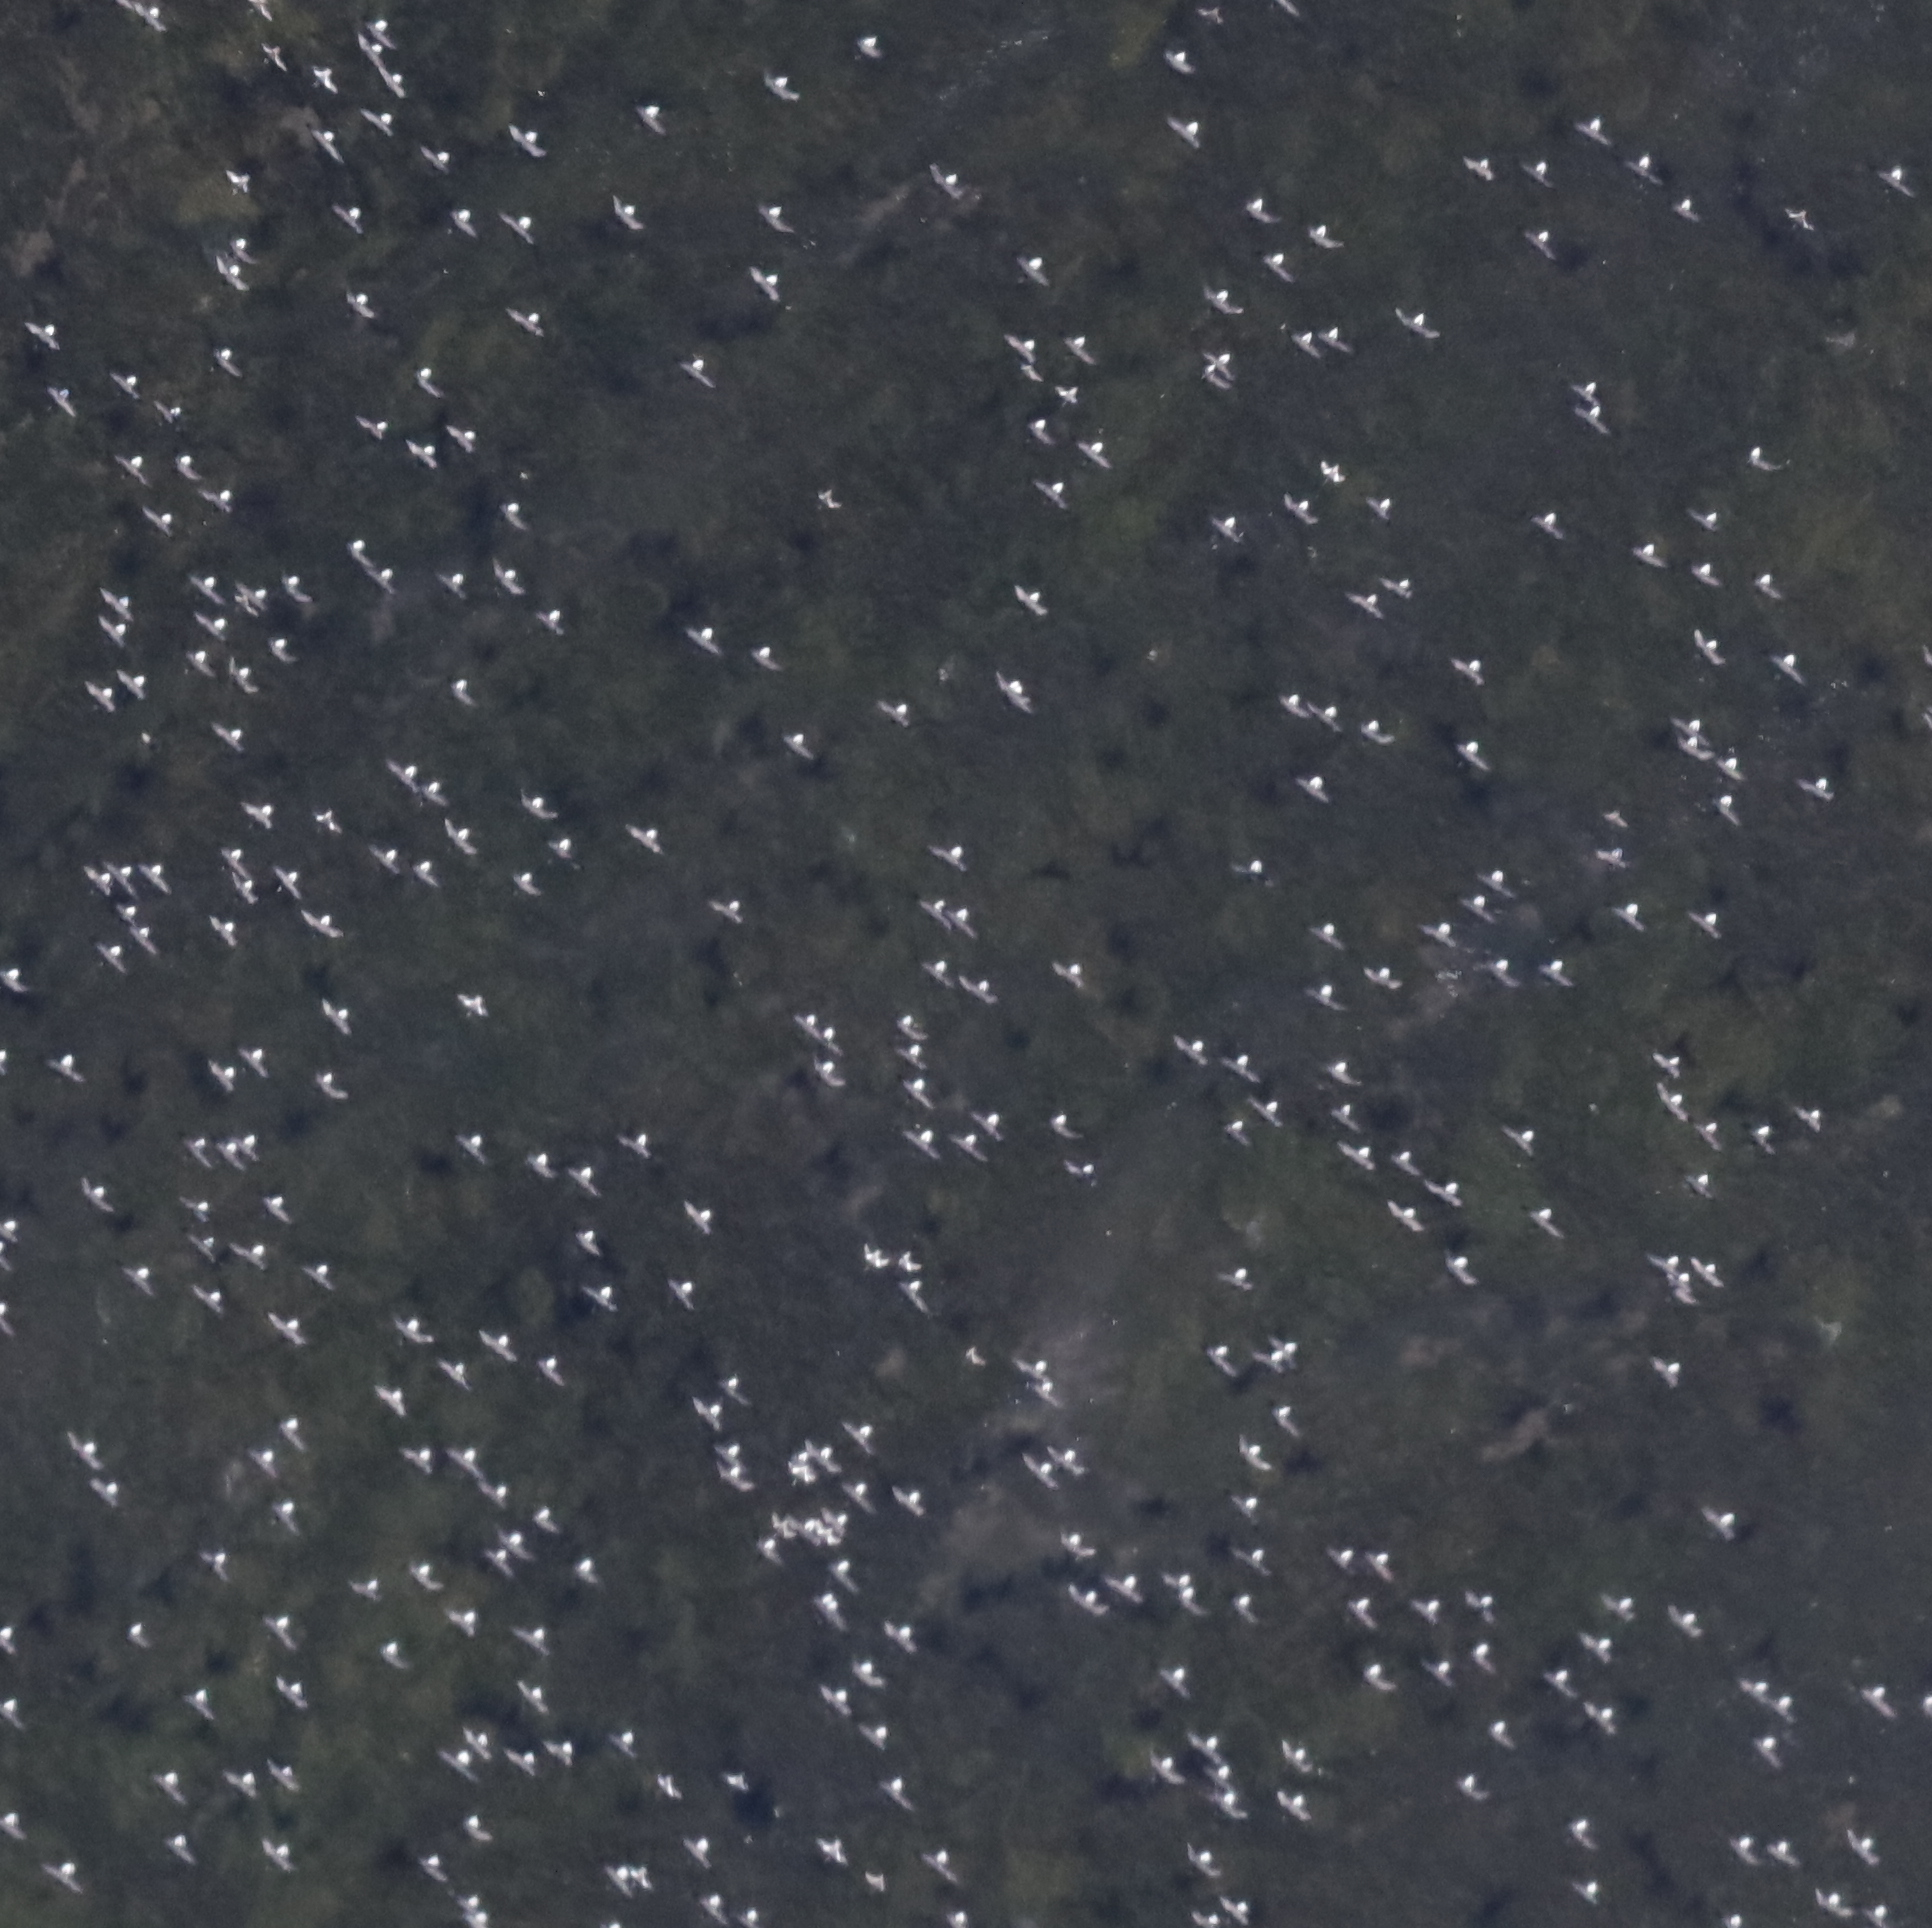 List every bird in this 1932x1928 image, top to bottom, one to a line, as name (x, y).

brant (255, 4)
brant (1213, 19)
brant (381, 24)
brant (158, 27)
brant (875, 42)
brant (363, 55)
brant (1173, 63)
brant (266, 66)
brant (324, 80)
brant (778, 82)
brant (400, 89)
brant (646, 118)
brant (381, 122)
brant (1582, 129)
brant (521, 132)
brant (1186, 132)
brant (327, 148)
brant (441, 158)
brant (1485, 168)
brant (1642, 174)
brant (1541, 176)
brant (1892, 181)
brant (250, 182)
brant (953, 189)
brant (340, 205)
brant (1265, 211)
brant (617, 213)
brant (765, 215)
brant (1682, 215)
brant (1795, 216)
brant (462, 229)
brant (518, 231)
brant (1321, 236)
brant (1536, 245)
brant (243, 247)
brant (1279, 270)
brant (1043, 271)
brant (232, 276)
brant (764, 281)
brant (1215, 299)
brant (365, 307)
brant (1418, 323)
brant (533, 329)
brant (45, 333)
brant (1330, 336)
brant (1079, 339)
brant (1016, 341)
brant (1294, 344)
brant (229, 357)
brant (1218, 360)
brant (1029, 367)
brant (698, 370)
brant (1203, 376)
brant (129, 383)
brant (420, 384)
brant (1588, 386)
brant (1064, 396)
brant (67, 407)
brant (175, 410)
brant (1595, 418)
brant (373, 428)
brant (1037, 431)
brant (470, 443)
brant (424, 447)
brant (1098, 454)
brant (1760, 455)
brant (187, 464)
brant (143, 465)
brant (1333, 470)
brant (1050, 486)
brant (830, 497)
brant (221, 501)
brant (1378, 506)
brant (513, 509)
brant (1296, 509)
brant (153, 514)
brant (1711, 518)
brant (1549, 522)
brant (1225, 530)
brant (353, 544)
brant (1643, 554)
brant (455, 577)
brant (1701, 577)
brant (390, 582)
brant (1766, 582)
brant (518, 583)
brant (1404, 585)
brant (303, 588)
brant (206, 591)
brant (1035, 591)
brant (260, 598)
brant (122, 603)
brant (1370, 606)
brant (221, 624)
brant (549, 624)
brant (707, 635)
brant (114, 636)
brant (1706, 645)
brant (285, 648)
brant (772, 656)
brant (196, 662)
brant (1469, 667)
brant (1789, 670)
brant (250, 674)
brant (140, 677)
brant (1016, 685)
brant (468, 691)
brant (1294, 701)
brant (106, 706)
brant (1325, 712)
brant (892, 716)
brant (1698, 725)
brant (1370, 730)
brant (796, 737)
brant (230, 740)
brant (1687, 750)
brant (1465, 753)
brant (410, 764)
brant (1729, 764)
brant (1307, 784)
brant (1815, 785)
brant (432, 798)
brant (1721, 806)
brant (544, 808)
brant (256, 818)
brant (1616, 818)
brant (324, 826)
brant (646, 835)
brant (452, 842)
brant (565, 855)
brant (381, 856)
brant (1612, 856)
brant (955, 858)
brant (234, 863)
brant (428, 874)
brant (1257, 874)
brant (150, 876)
brant (285, 877)
brant (510, 877)
brant (117, 879)
brant (1491, 879)
brant (96, 885)
brant (242, 890)
brant (935, 906)
brant (1477, 908)
brant (1630, 913)
brant (723, 915)
brant (129, 918)
brant (959, 919)
brant (1708, 919)
brant (319, 923)
brant (1443, 929)
brant (219, 931)
brant (1331, 936)
brant (146, 942)
brant (114, 961)
brant (1491, 963)
brant (6, 973)
brant (942, 973)
brant (1069, 974)
brant (1388, 974)
brant (1556, 978)
brant (980, 995)
brant (1331, 995)
brant (471, 1005)
brant (335, 1016)
brant (799, 1016)
brant (906, 1023)
brant (822, 1029)
brant (1192, 1044)
brant (253, 1050)
brant (914, 1057)
brant (1244, 1058)
brant (1669, 1065)
brant (61, 1068)
brant (825, 1075)
brant (1338, 1075)
brant (327, 1079)
brant (222, 1083)
brant (913, 1100)
brant (1265, 1100)
brant (1667, 1104)
brant (990, 1118)
brant (1343, 1118)
brant (1055, 1120)
brant (1815, 1120)
brant (1234, 1126)
brant (1711, 1136)
brant (1764, 1138)
brant (916, 1139)
brant (247, 1142)
brant (1517, 1142)
brant (635, 1144)
brant (462, 1146)
brant (969, 1147)
brant (187, 1159)
brant (230, 1159)
brant (1364, 1160)
brant (539, 1165)
brant (1402, 1165)
brant (1084, 1178)
brant (583, 1184)
brant (1700, 1186)
brant (1441, 1188)
brant (95, 1193)
brant (195, 1212)
brant (279, 1212)
brant (1536, 1215)
brant (704, 1217)
brant (1404, 1222)
brant (15, 1225)
brant (584, 1243)
brant (211, 1246)
brant (858, 1254)
brant (1663, 1254)
brant (255, 1257)
brant (909, 1257)
brant (1464, 1265)
brant (133, 1268)
brant (1708, 1275)
brant (1237, 1277)
brant (318, 1281)
brant (1679, 1290)
brant (680, 1293)
brant (610, 1296)
brant (904, 1296)
brant (216, 1301)
brant (413, 1323)
brant (289, 1332)
brant (494, 1338)
brant (1300, 1346)
brant (972, 1357)
brant (1031, 1357)
brant (1220, 1361)
brant (1275, 1361)
brant (447, 1367)
brant (557, 1372)
brant (1666, 1377)
brant (736, 1385)
brant (1040, 1393)
brant (403, 1414)
brant (709, 1417)
brant (1281, 1422)
brant (300, 1435)
brant (859, 1438)
brant (1250, 1446)
brant (87, 1453)
brant (824, 1454)
brant (421, 1458)
brant (470, 1458)
brant (731, 1461)
brant (1064, 1462)
brant (266, 1464)
brant (798, 1474)
brant (1040, 1477)
brant (735, 1483)
brant (104, 1493)
brant (494, 1493)
brant (858, 1495)
brant (908, 1504)
brant (1247, 1509)
brant (292, 1513)
brant (1718, 1521)
brant (544, 1522)
brant (775, 1526)
brant (840, 1529)
brant (820, 1534)
brant (804, 1537)
brant (513, 1540)
brant (1074, 1542)
brant (762, 1547)
brant (217, 1555)
brant (1255, 1559)
brant (1341, 1566)
brant (1380, 1566)
brant (504, 1568)
brant (843, 1576)
brant (1178, 1577)
brant (589, 1580)
brant (413, 1582)
brant (1129, 1585)
brant (366, 1589)
brant (1089, 1598)
brant (1187, 1600)
brant (817, 1606)
brant (1625, 1608)
brant (824, 1610)
brant (1431, 1610)
brant (1483, 1610)
brant (1236, 1613)
brant (1359, 1614)
brant (1693, 1619)
brant (279, 1624)
brant (462, 1626)
brant (143, 1631)
brant (12, 1637)
brant (904, 1639)
brant (534, 1644)
brant (1596, 1645)
brant (389, 1652)
brant (1482, 1655)
brant (862, 1671)
brant (1441, 1673)
brant (1178, 1679)
brant (1739, 1679)
brant (1383, 1682)
brant (1561, 1682)
brant (534, 1692)
brant (297, 1694)
brant (200, 1695)
brant (1, 1700)
brant (1882, 1702)
brant (837, 1703)
brant (1781, 1703)
brant (1601, 1719)
brant (1501, 1739)
brant (879, 1740)
brant (626, 1744)
brant (1203, 1744)
brant (481, 1745)
brant (1768, 1750)
brant (562, 1755)
brant (529, 1760)
brant (1304, 1760)
brant (455, 1771)
brant (1155, 1773)
brant (289, 1778)
brant (1220, 1779)
brant (240, 1784)
brant (665, 1784)
brant (733, 1784)
brant (172, 1786)
brant (1469, 1787)
brant (901, 1789)
brant (1292, 1802)
brant (1236, 1816)
brant (12, 1825)
brant (481, 1833)
brant (1587, 1836)
brant (180, 1846)
brant (1779, 1849)
brant (828, 1850)
brant (1865, 1850)
brant (1739, 1854)
brant (698, 1855)
brant (276, 1858)
brant (432, 1867)
brant (1203, 1867)
brant (937, 1868)
brant (67, 1871)
brant (620, 1873)
brant (644, 1875)
brant (874, 1881)
brant (463, 1892)
brant (1580, 1892)
brant (1837, 1904)
brant (1236, 1905)
brant (714, 1912)
brant (1878, 1913)
brant (748, 1918)
brant (478, 1922)
brant (955, 1922)
brant (1203, 1925)